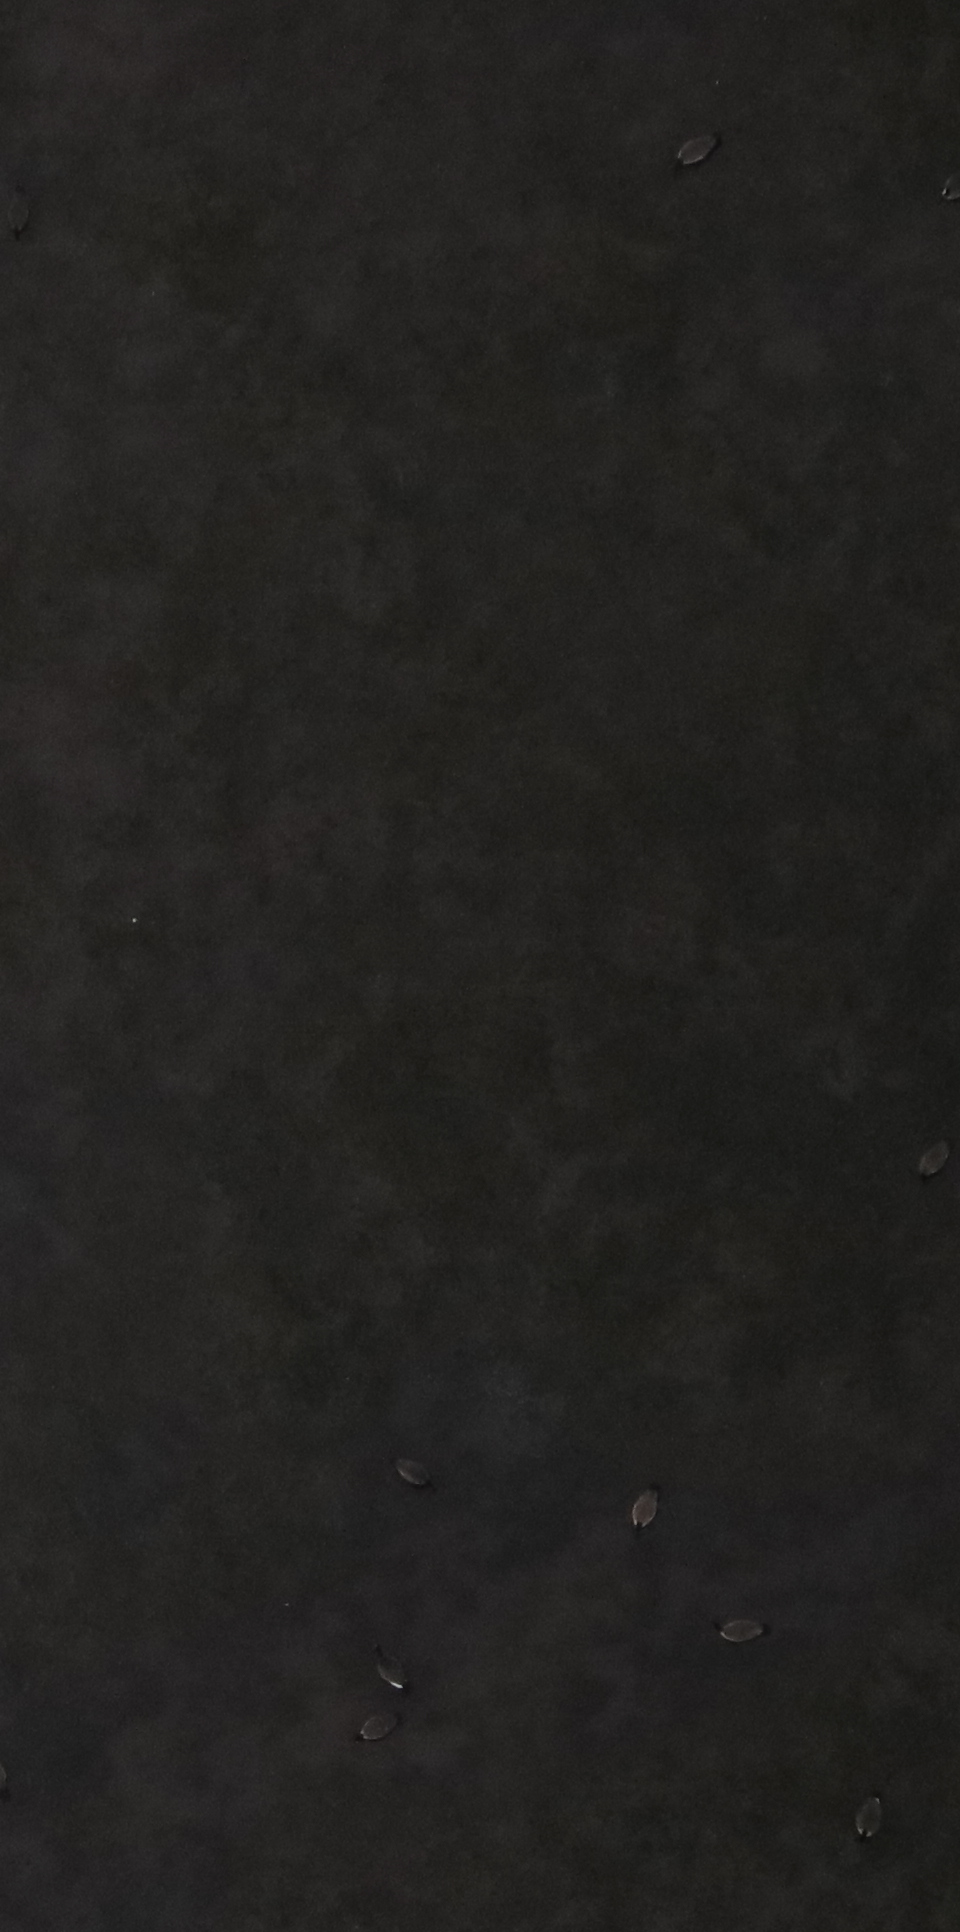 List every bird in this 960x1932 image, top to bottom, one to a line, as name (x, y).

Canada goose (698, 151)
Canada goose (950, 188)
Canada goose (18, 210)
Canada goose (931, 1162)
Canada goose (410, 1472)
Canada goose (645, 1508)
Canada goose (740, 1629)
Canada goose (393, 1671)
Canada goose (373, 1730)
Canada goose (869, 1820)